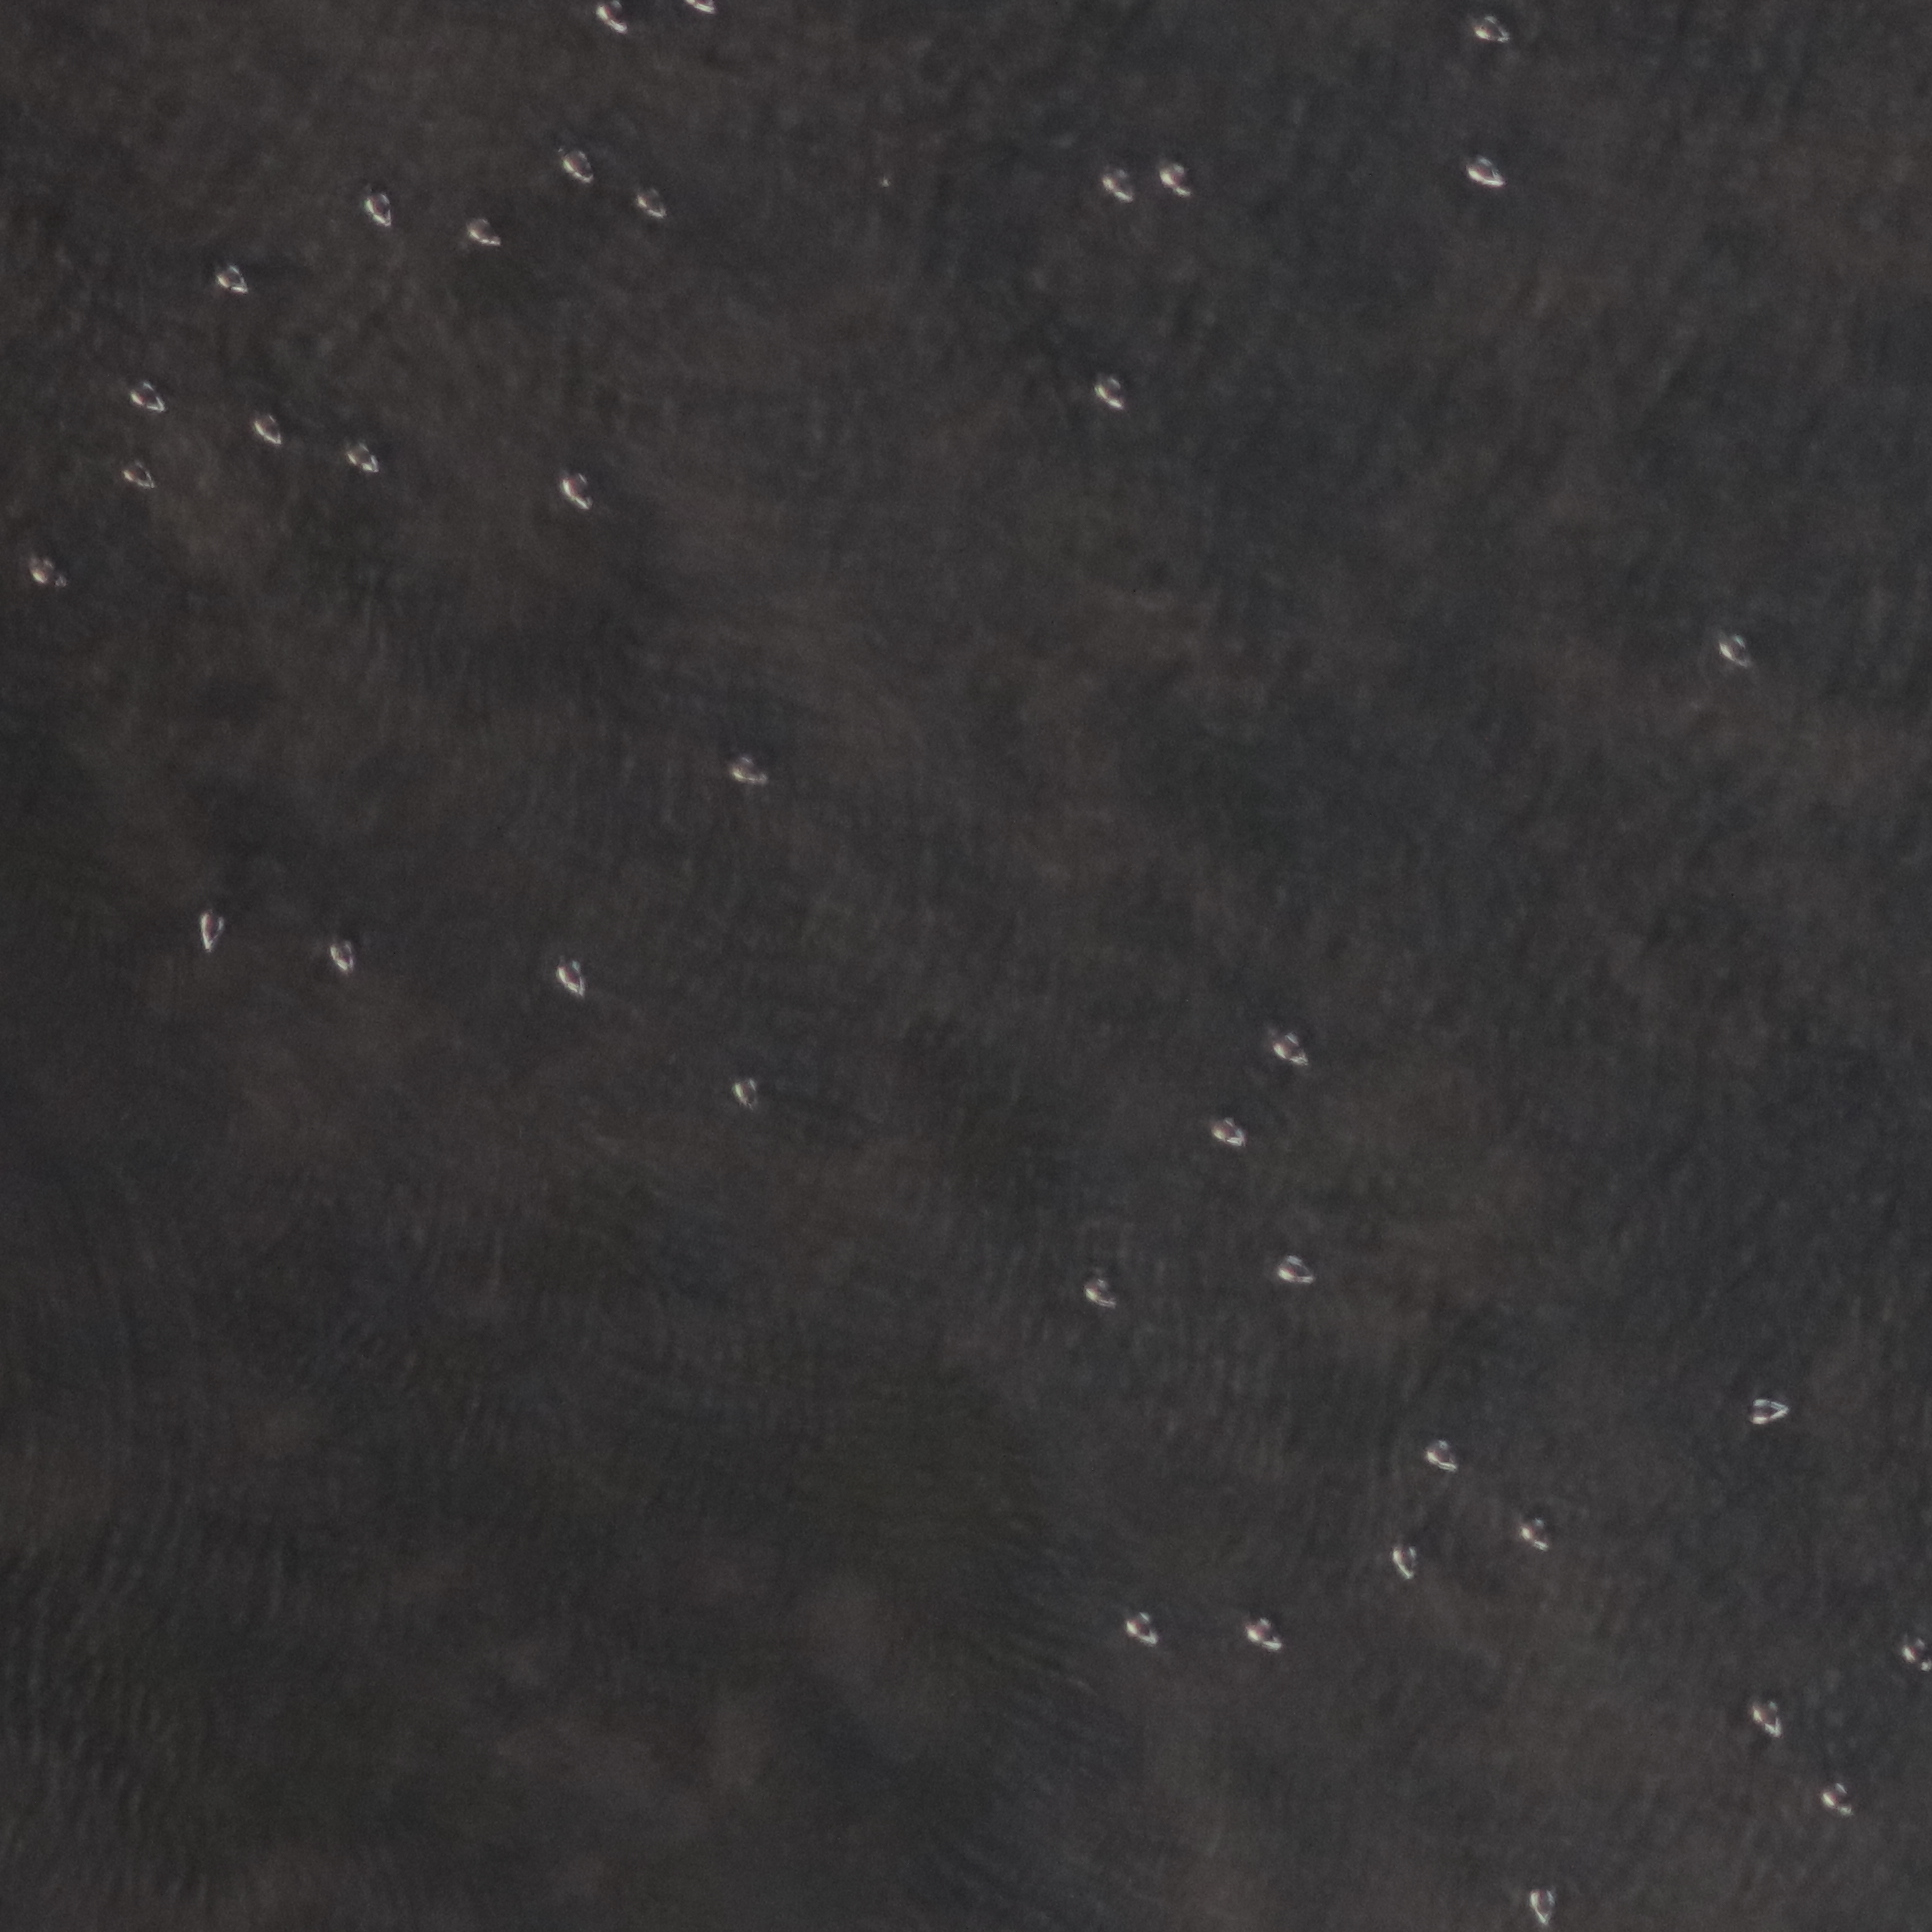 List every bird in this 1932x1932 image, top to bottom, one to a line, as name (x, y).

brant (611, 12)
brant (1489, 30)
brant (578, 163)
brant (1483, 169)
brant (1177, 177)
brant (1117, 181)
brant (651, 200)
brant (377, 202)
brant (482, 230)
brant (230, 278)
brant (1109, 390)
brant (144, 396)
brant (268, 425)
brant (360, 454)
brant (138, 473)
brant (577, 487)
brant (44, 572)
brant (1734, 649)
brant (747, 768)
brant (211, 926)
brant (343, 953)
brant (571, 975)
brant (1285, 1048)
brant (747, 1091)
brant (1225, 1129)
brant (1293, 1270)
brant (1099, 1292)
brant (1765, 1412)
brant (1441, 1455)
brant (1534, 1531)
brant (1406, 1558)
brant (1139, 1627)
brant (1263, 1633)
brant (1916, 1651)
brant (1765, 1715)
brant (1836, 1798)
brant (1542, 1905)